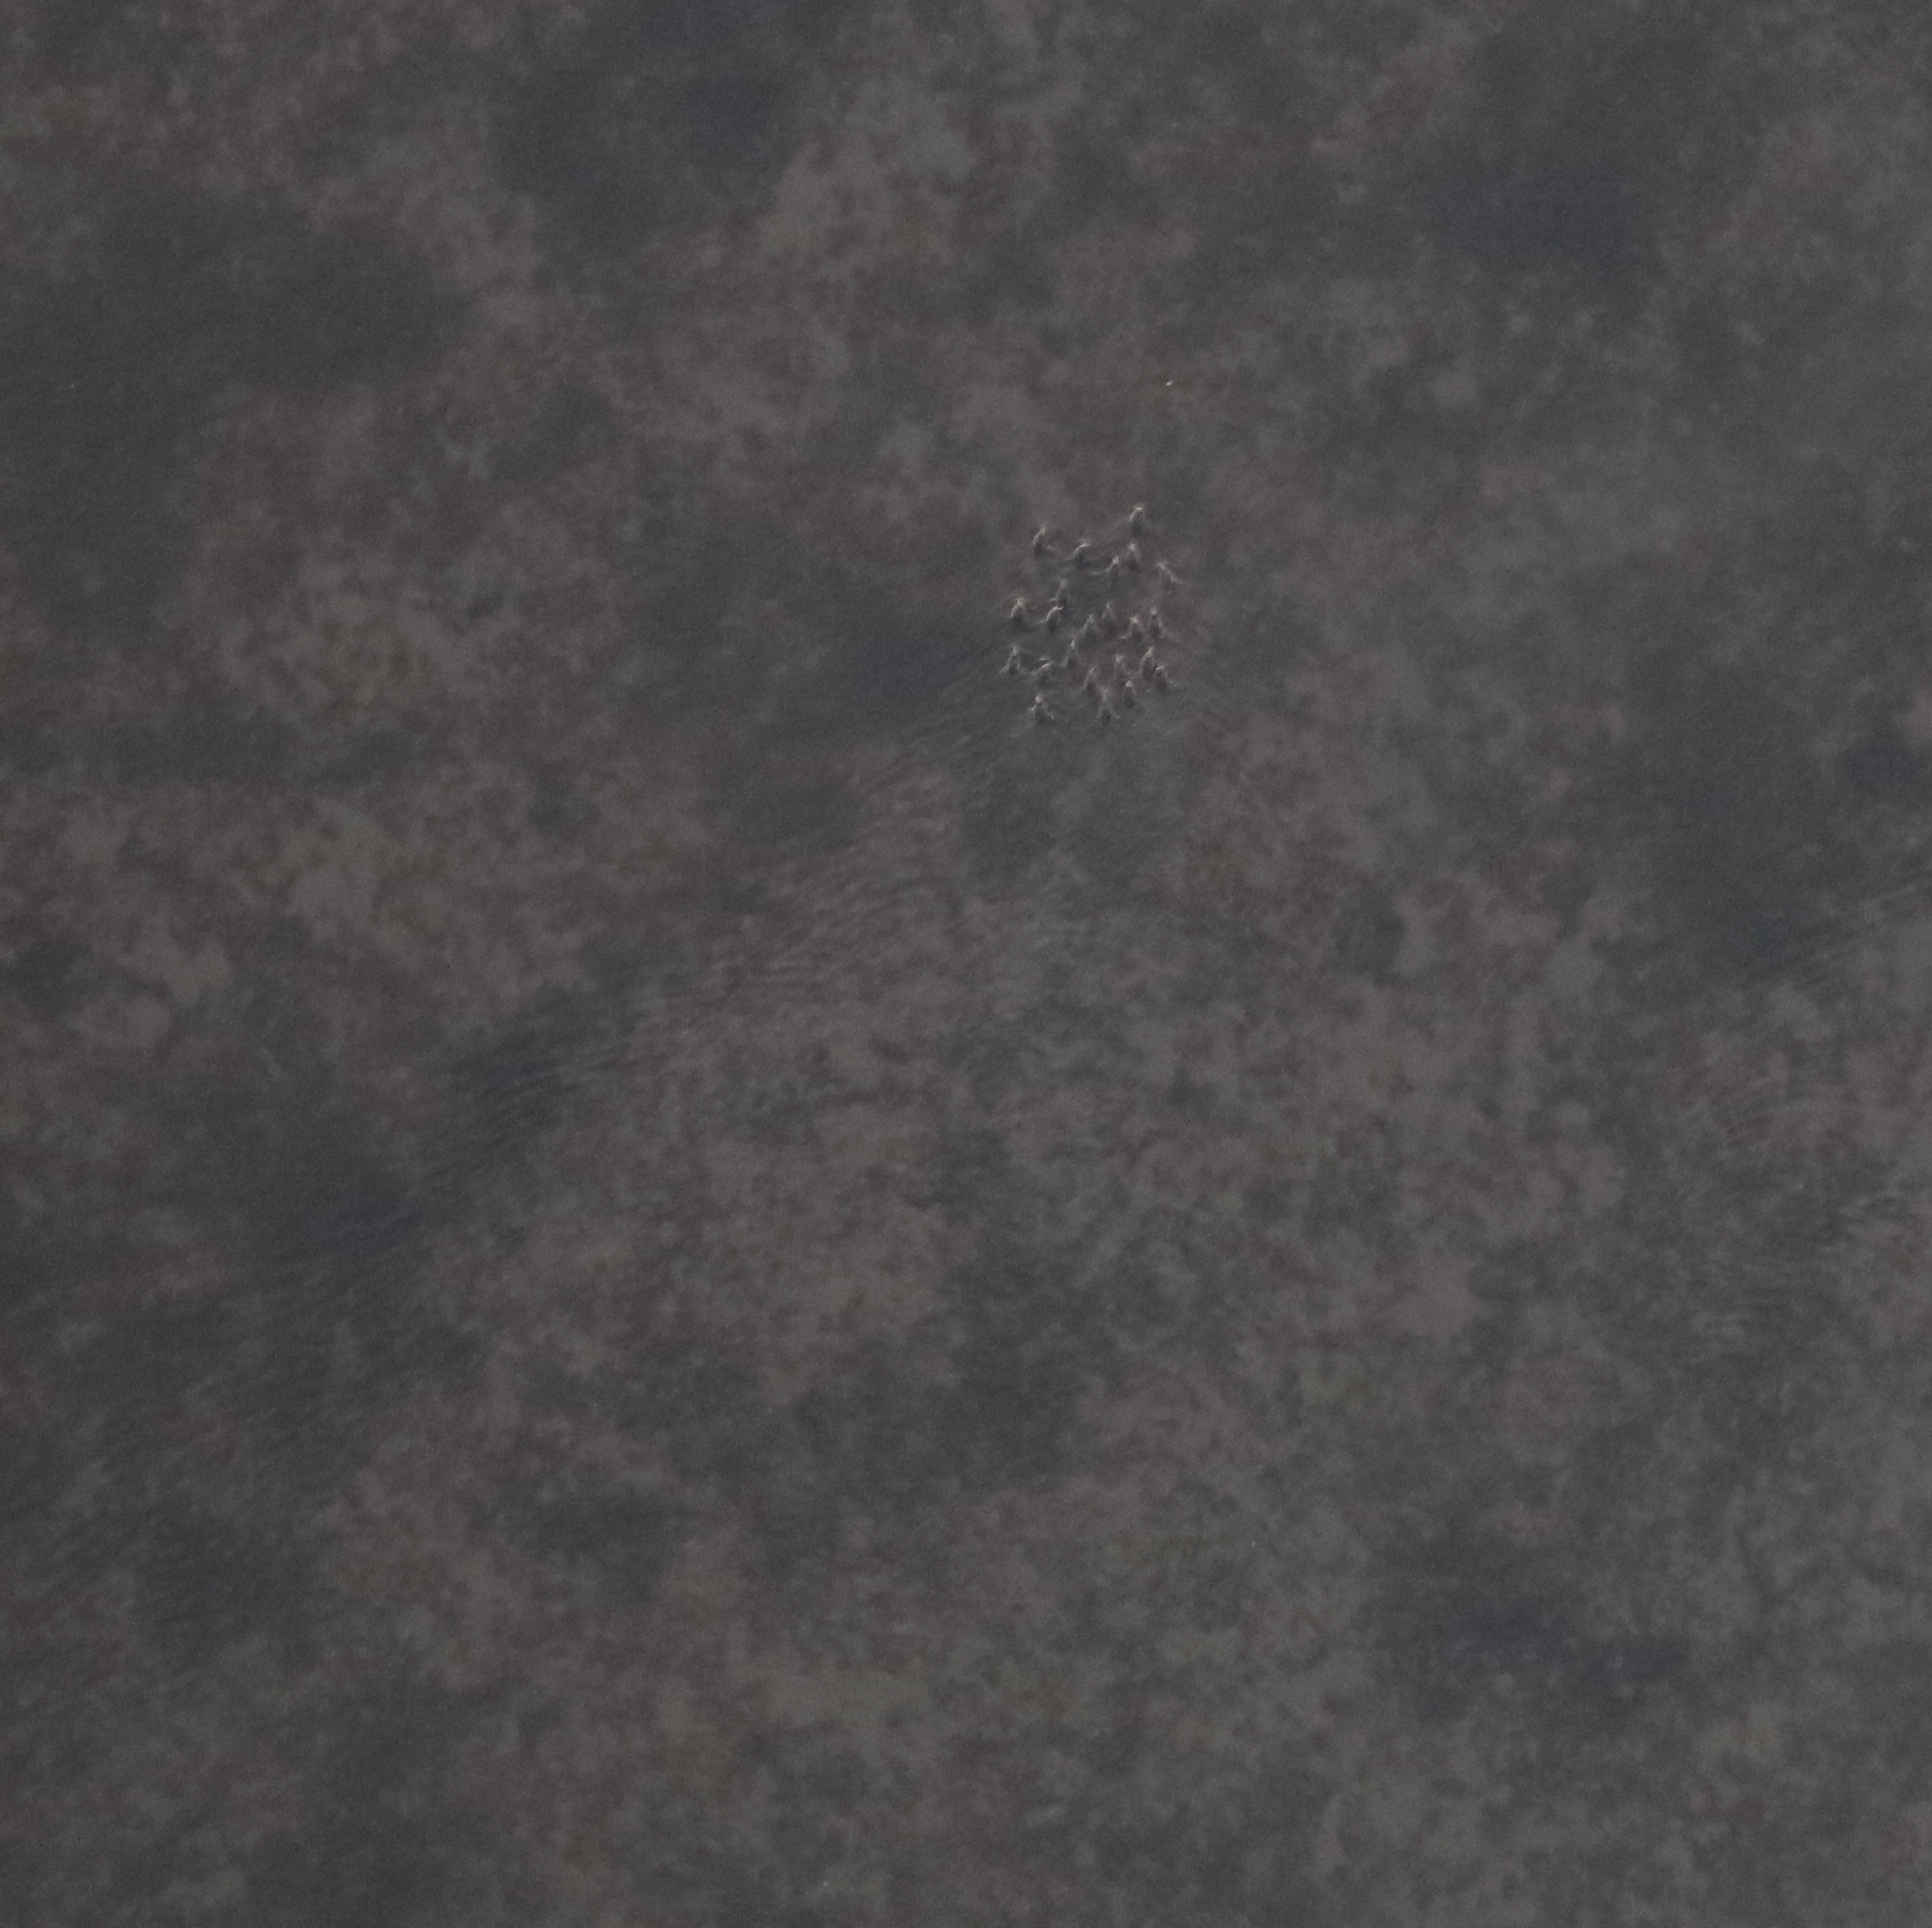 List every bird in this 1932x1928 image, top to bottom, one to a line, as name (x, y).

other bird (1138, 523)
other bird (1037, 544)
other bird (1082, 557)
other bird (1135, 561)
other bird (1114, 571)
other bird (1167, 586)
other bird (1062, 599)
other bird (1016, 610)
other bird (1109, 618)
other bird (1052, 620)
other bird (1158, 623)
other bird (1088, 629)
other bird (1137, 630)
other bird (1073, 659)
other bird (1148, 662)
other bird (1121, 663)
other bird (1010, 667)
other bird (1048, 670)
other bird (1091, 681)
other bird (1163, 681)
other bird (1132, 694)
other bird (1111, 713)
other bird (1041, 718)